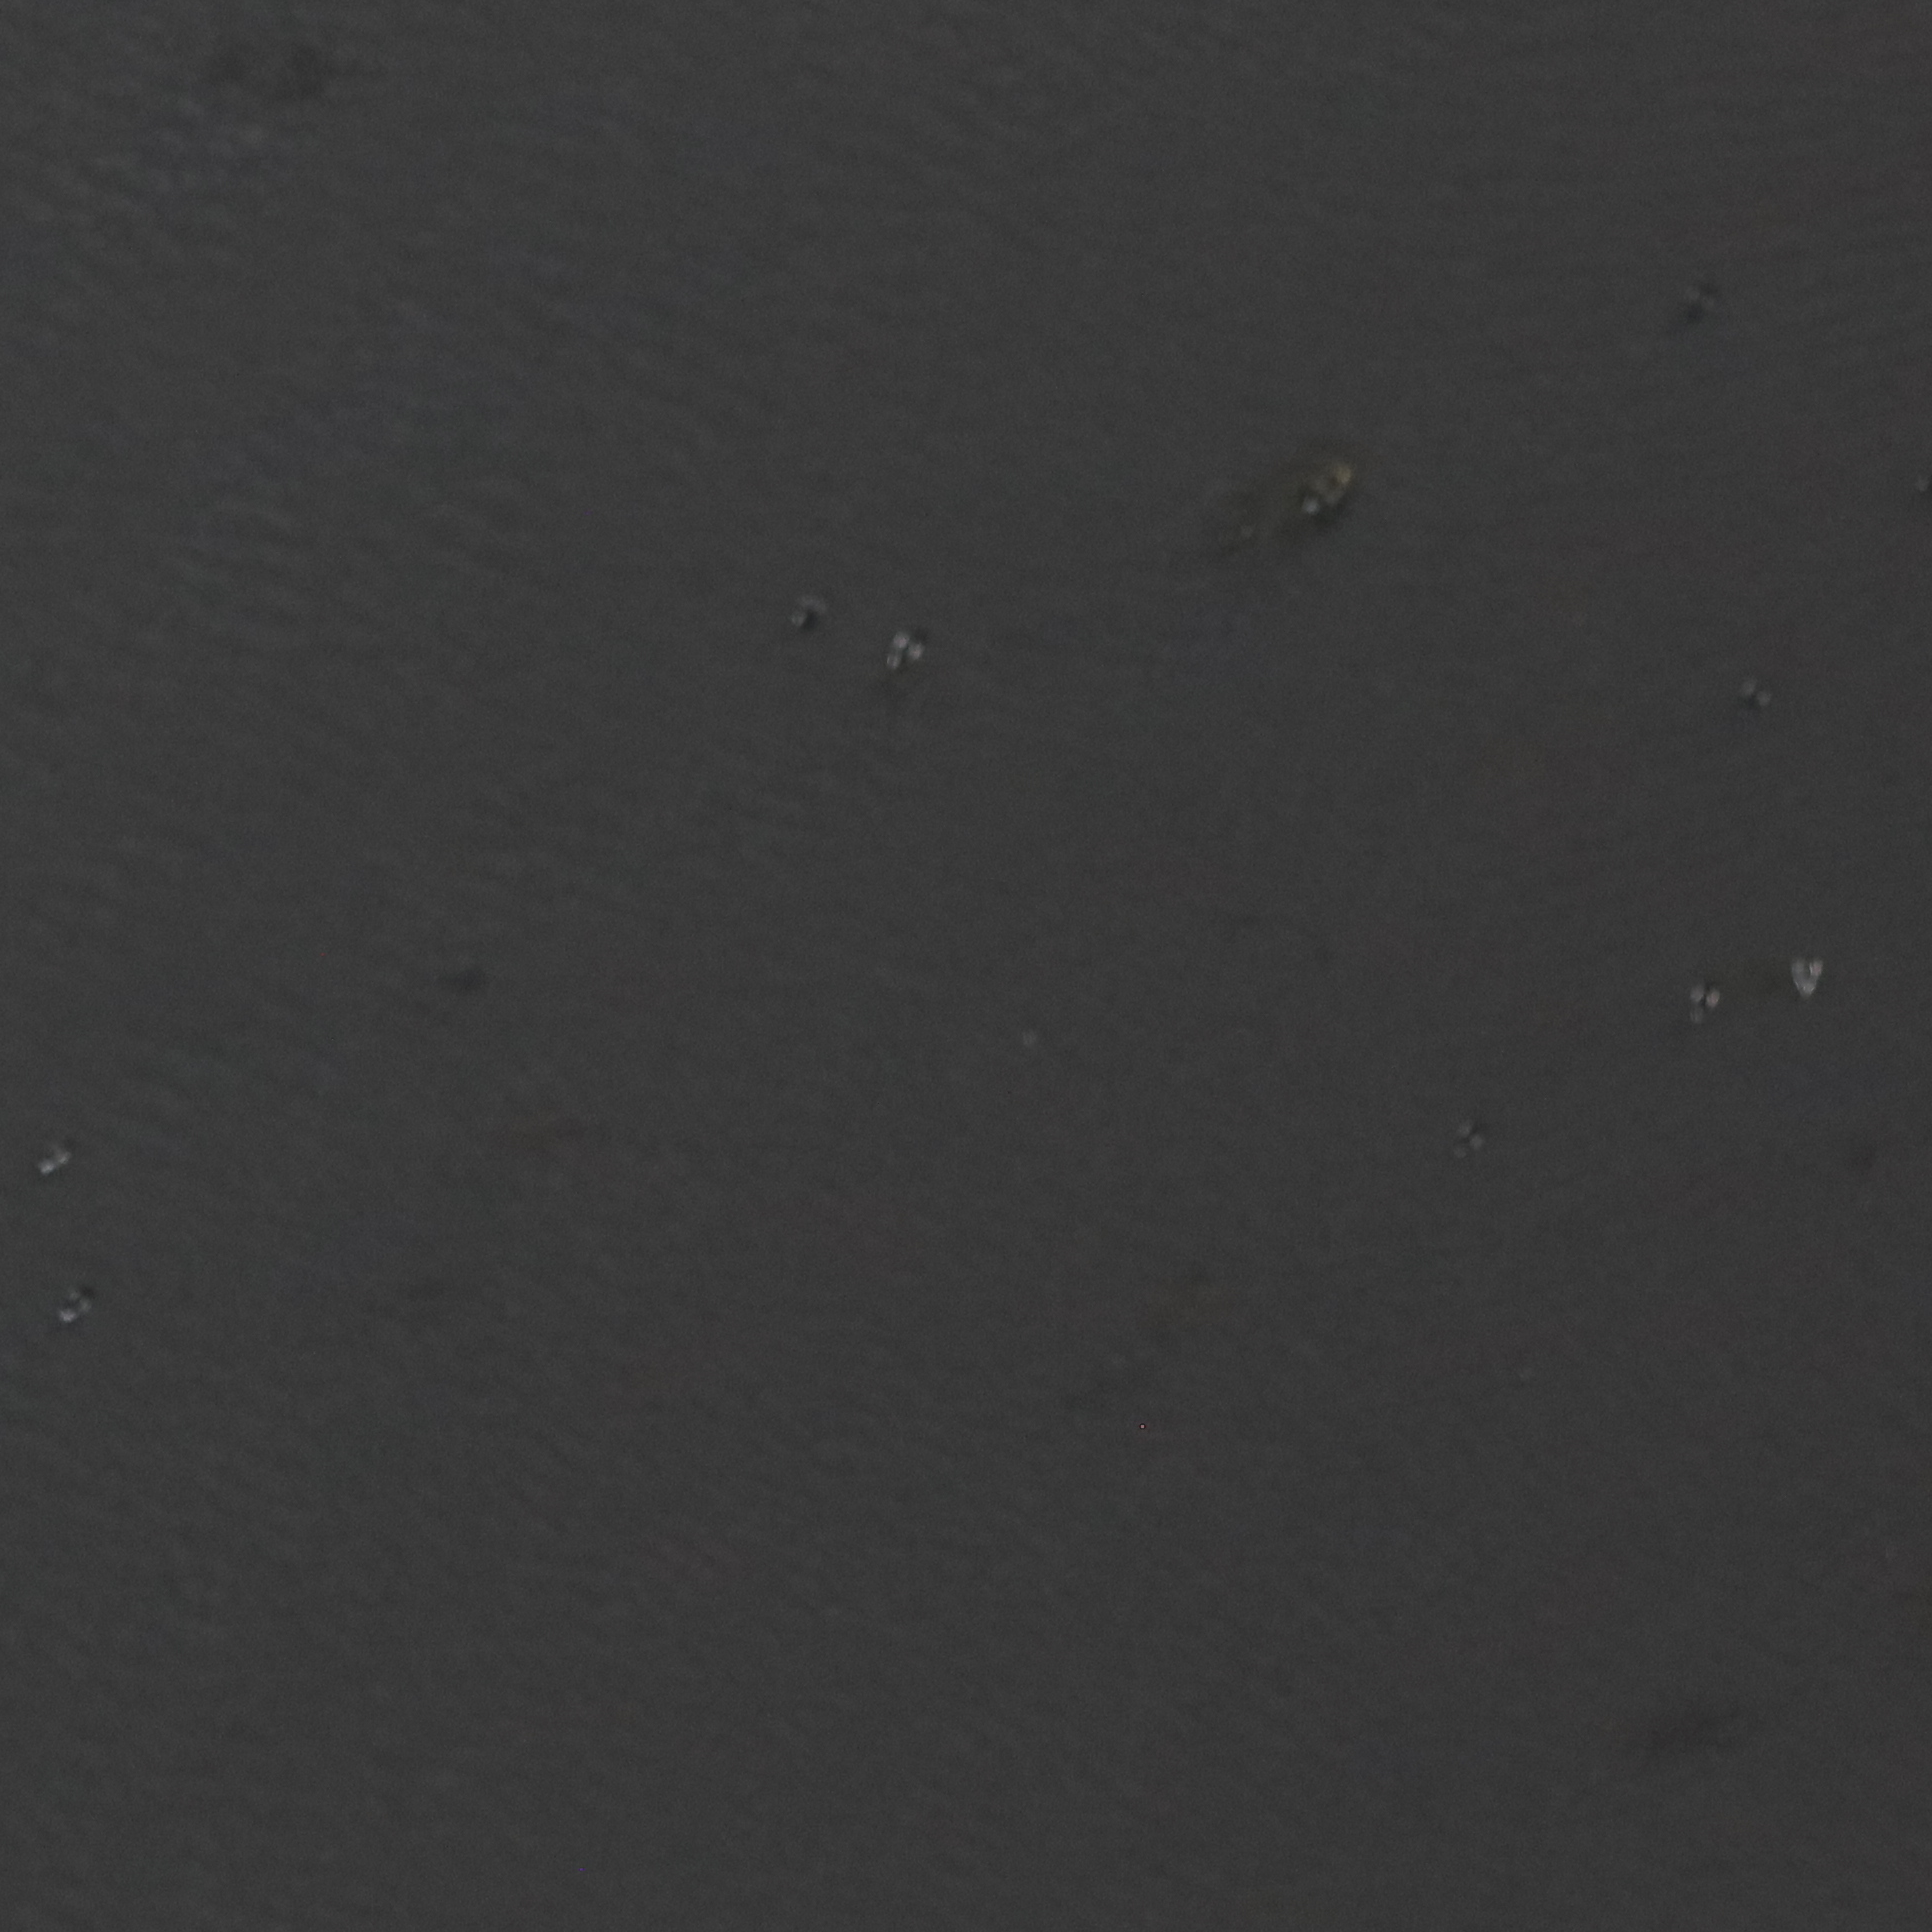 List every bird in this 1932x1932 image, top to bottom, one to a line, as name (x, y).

brant (1702, 305)
brant (1932, 479)
brant (1317, 491)
brant (809, 614)
brant (908, 651)
brant (1754, 689)
brant (1808, 967)
brant (1704, 1000)
brant (1468, 1138)
brant (49, 1156)
brant (74, 1303)